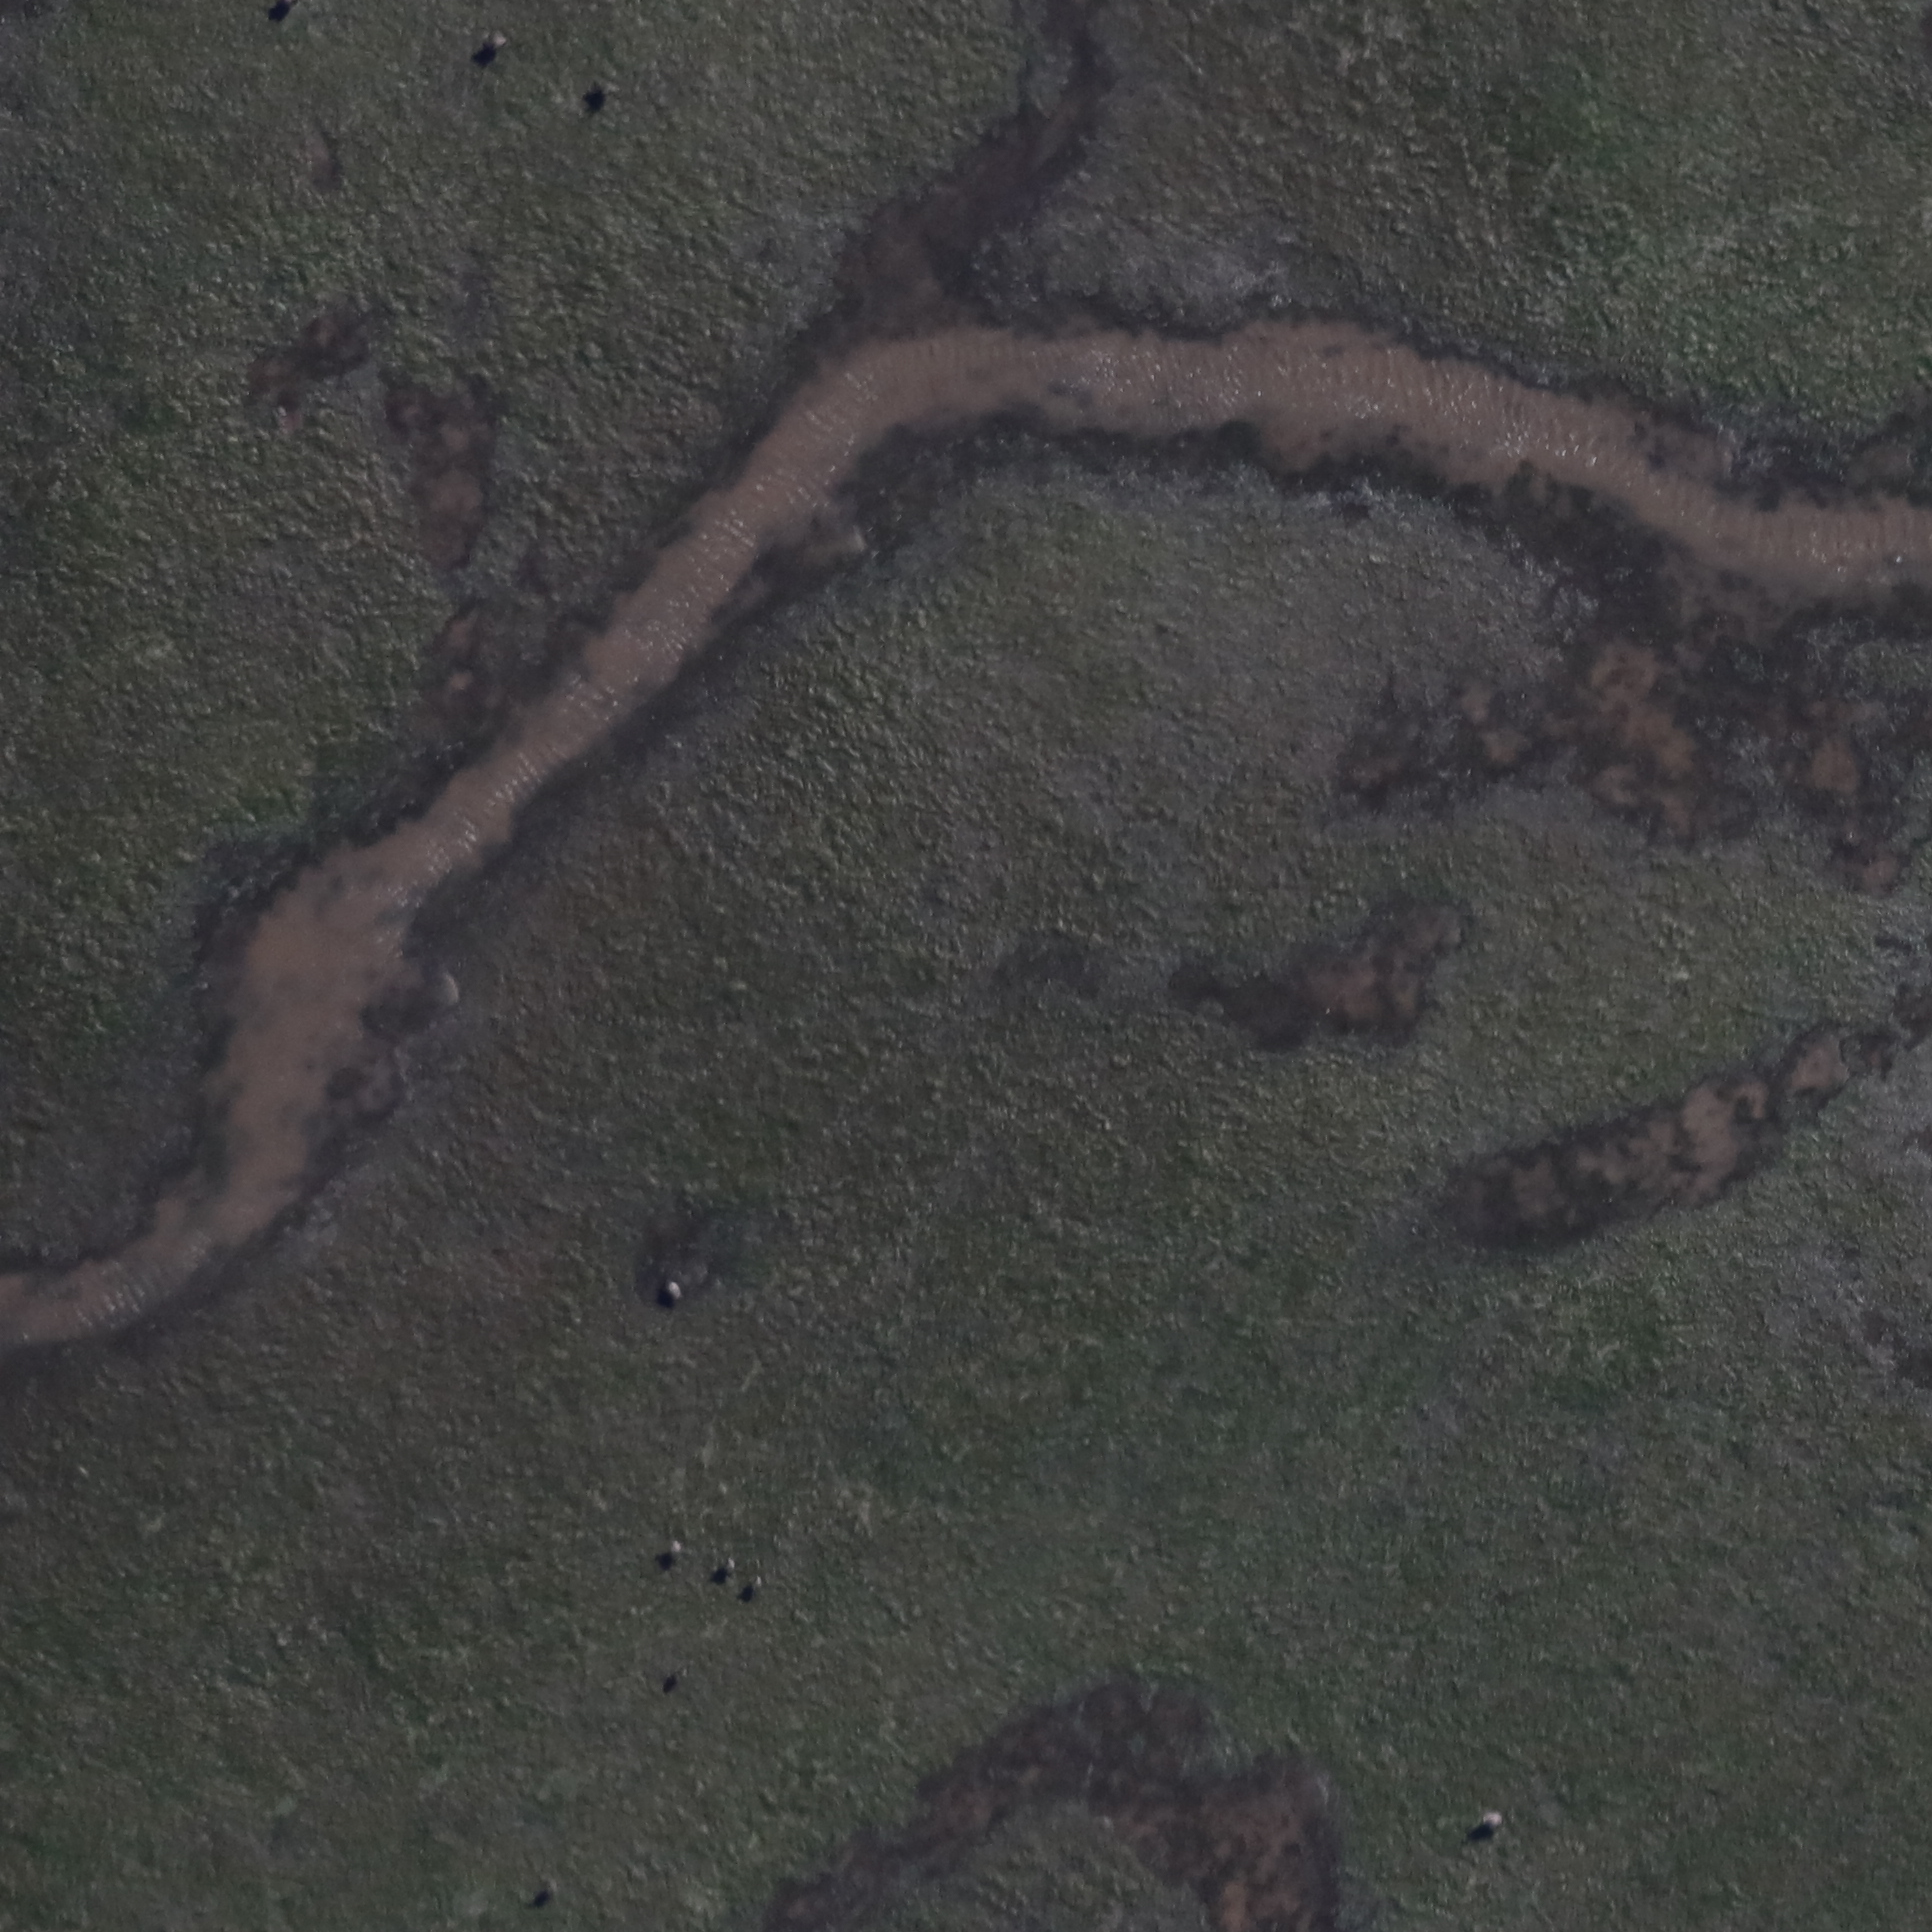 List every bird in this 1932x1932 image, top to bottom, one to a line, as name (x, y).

Canada goose (498, 43)
Canada goose (604, 90)
Canada goose (674, 1289)
Canada goose (675, 1547)
Canada goose (730, 1563)
Canada goose (760, 1585)
Canada goose (677, 1677)
Canada goose (1492, 1820)
Canada goose (551, 1888)